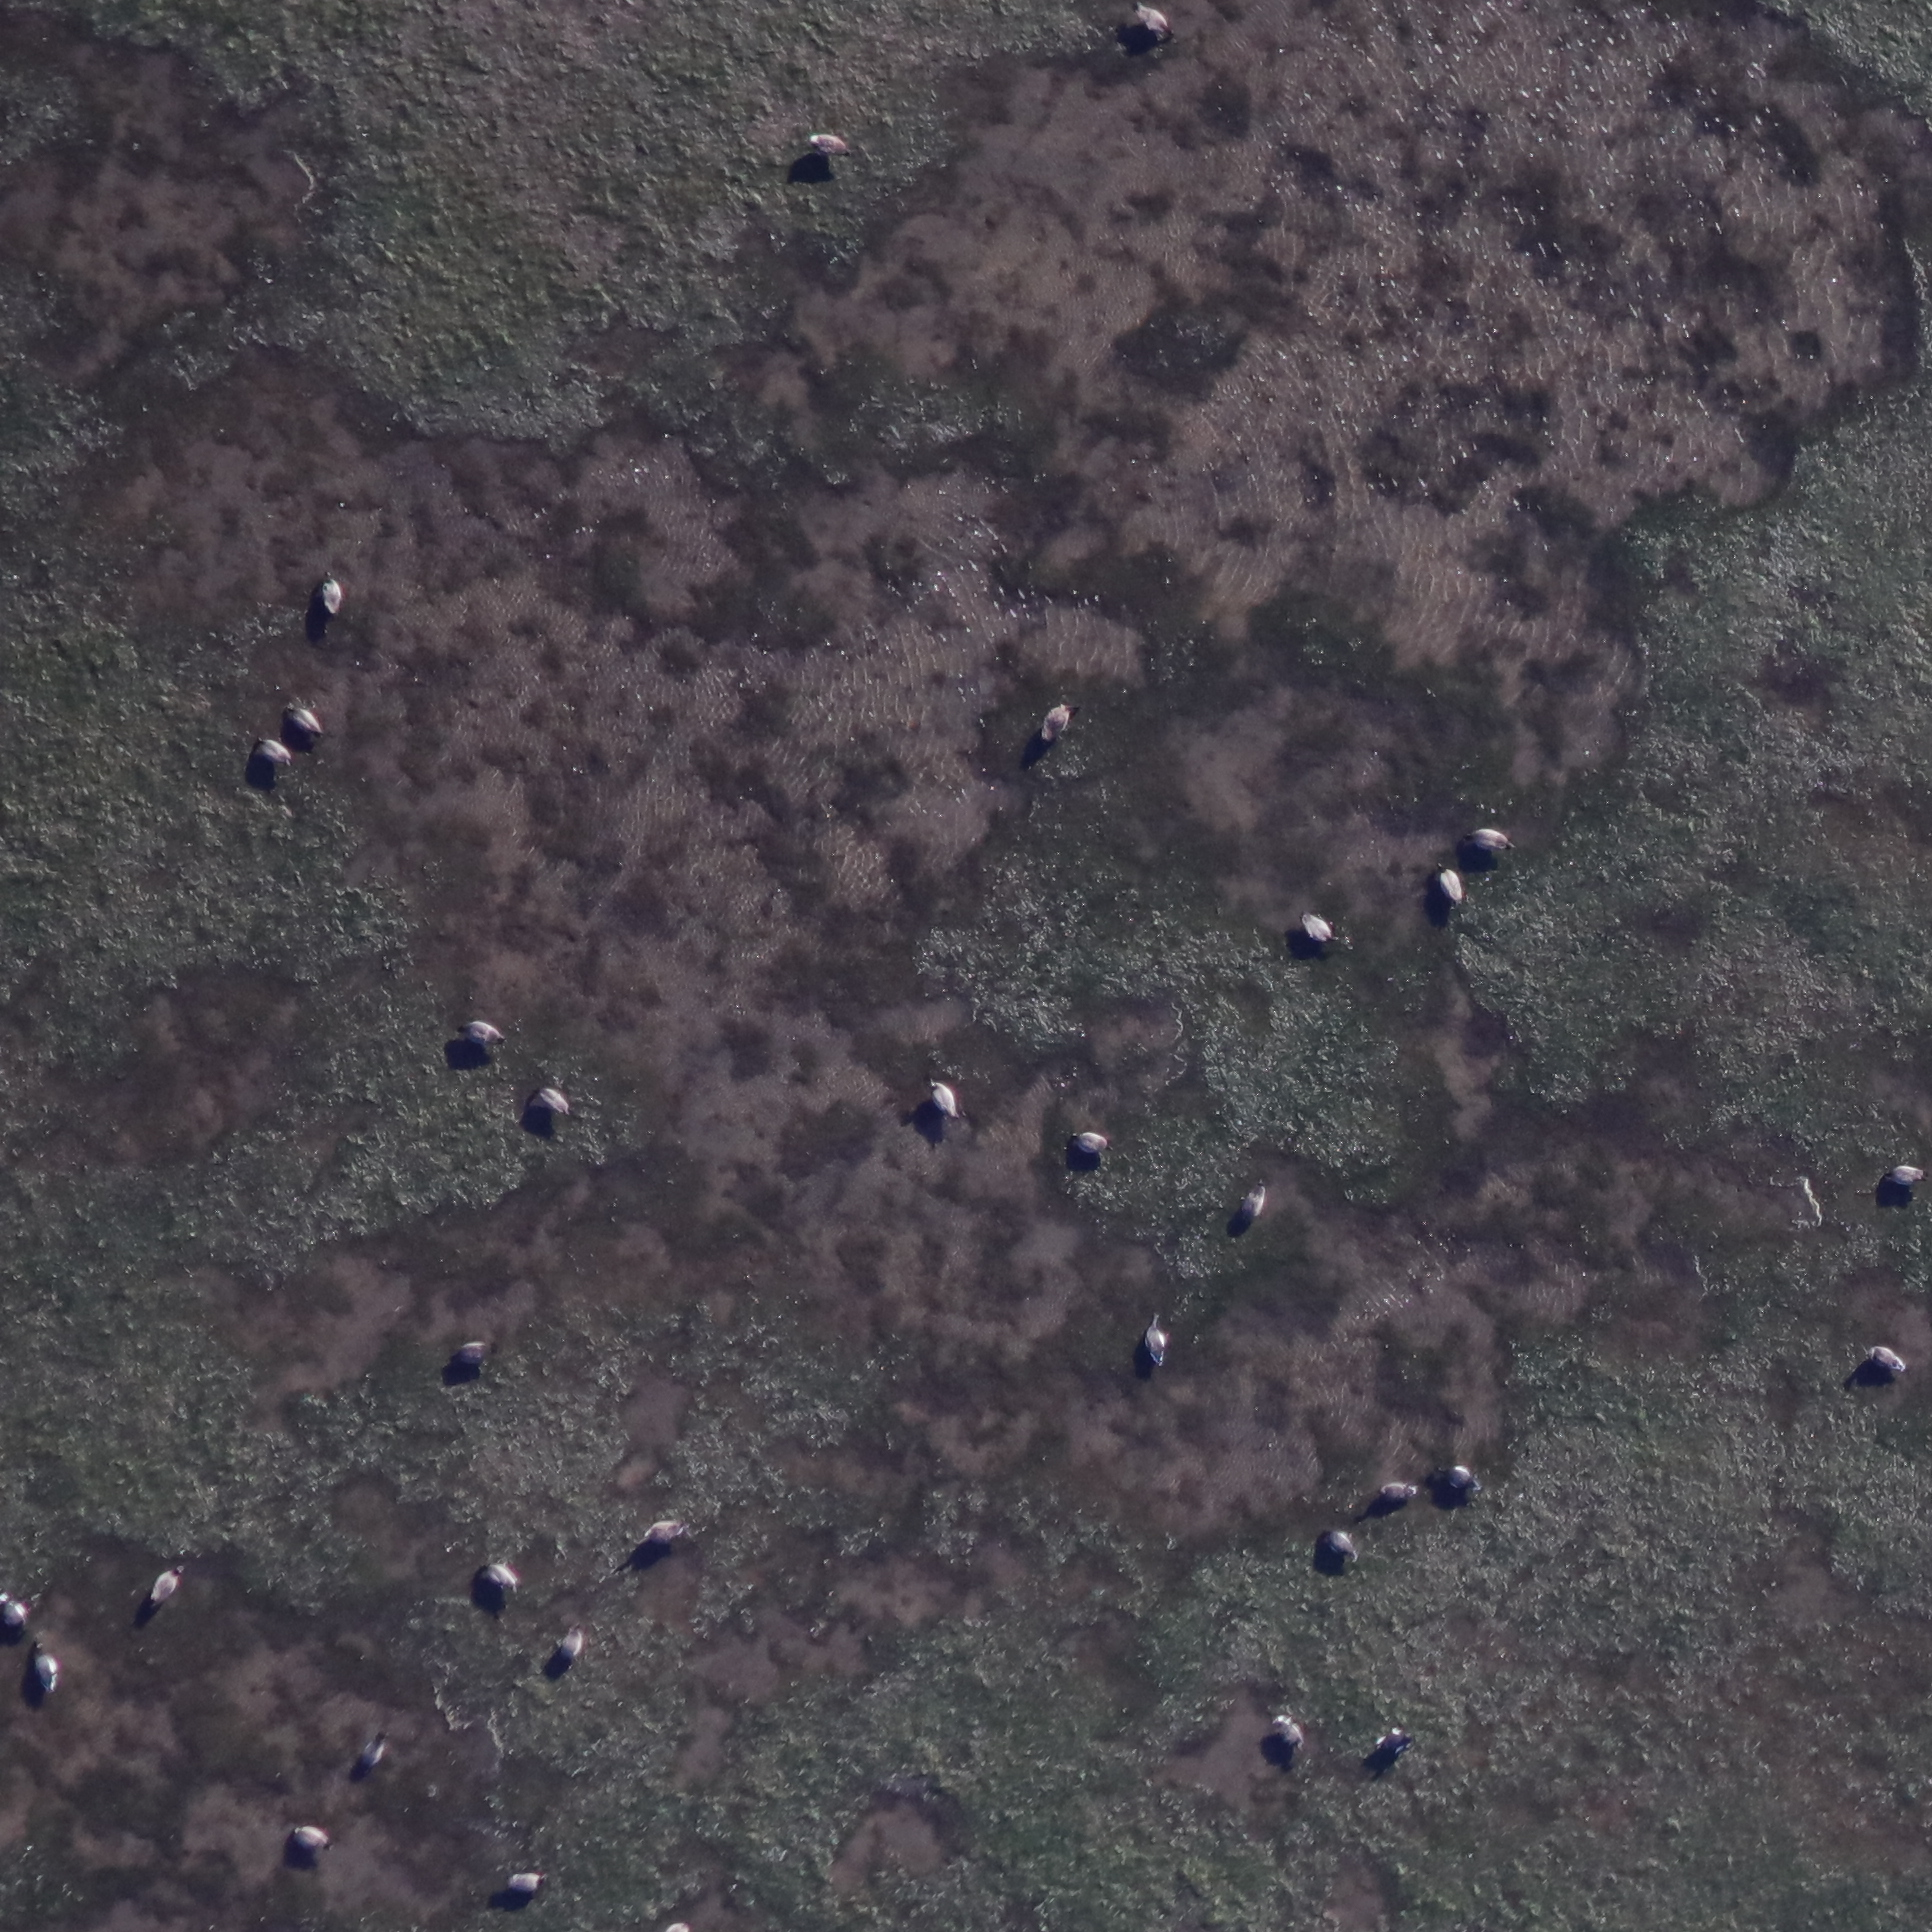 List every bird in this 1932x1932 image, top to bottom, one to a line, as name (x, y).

Canada goose (1147, 20)
Canada goose (826, 142)
Canada goose (330, 595)
Canada goose (304, 720)
Canada goose (1057, 724)
Canada goose (275, 754)
Canada goose (1491, 842)
Canada goose (1451, 883)
Canada goose (1319, 929)
Canada goose (485, 1034)
Canada goose (553, 1100)
Canada goose (947, 1100)
Canada goose (1088, 1143)
Canada goose (1907, 1175)
Canada goose (1256, 1201)
brant (1155, 1340)
Canada goose (476, 1353)
Canada goose (1884, 1357)
brant (1461, 1478)
brant (1401, 1490)
Canada goose (667, 1530)
brant (1337, 1544)
Canada goose (500, 1579)
Canada goose (167, 1587)
Canada goose (13, 1616)
Canada goose (574, 1641)
brant (46, 1665)
brant (1287, 1731)
brant (1391, 1745)
Canada goose (372, 1753)
Canada goose (313, 1838)
Canada goose (524, 1883)